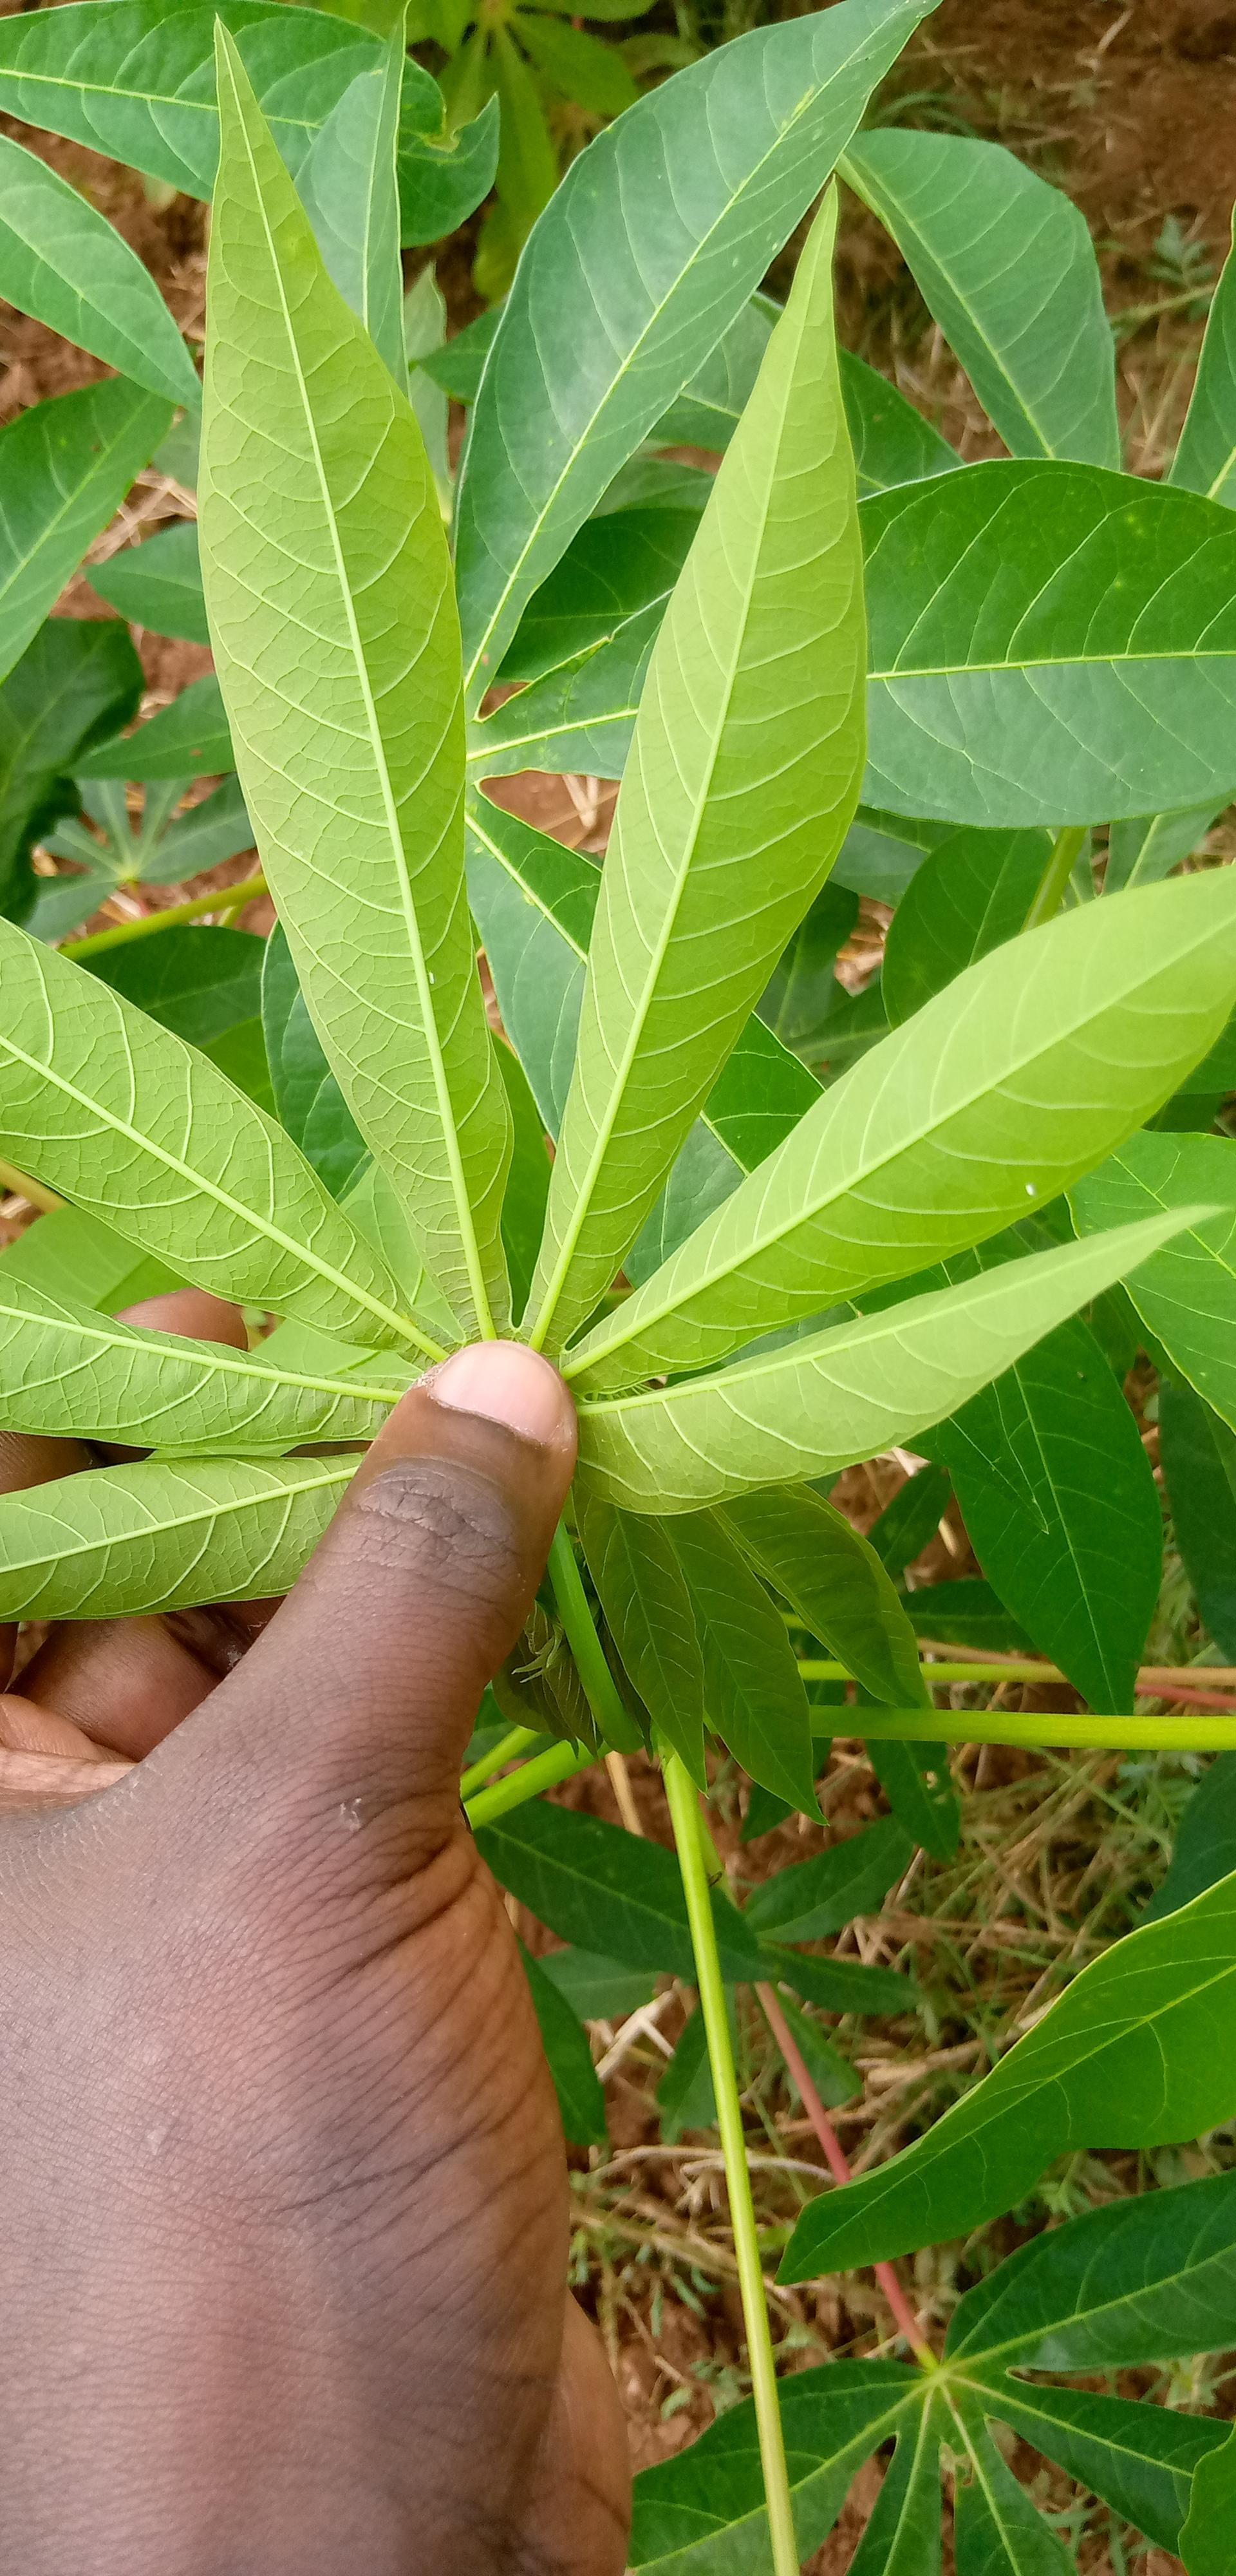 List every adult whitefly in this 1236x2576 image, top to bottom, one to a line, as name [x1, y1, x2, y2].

whitefly [426, 969, 436, 985]
whitefly [1022, 1179, 1038, 1199]